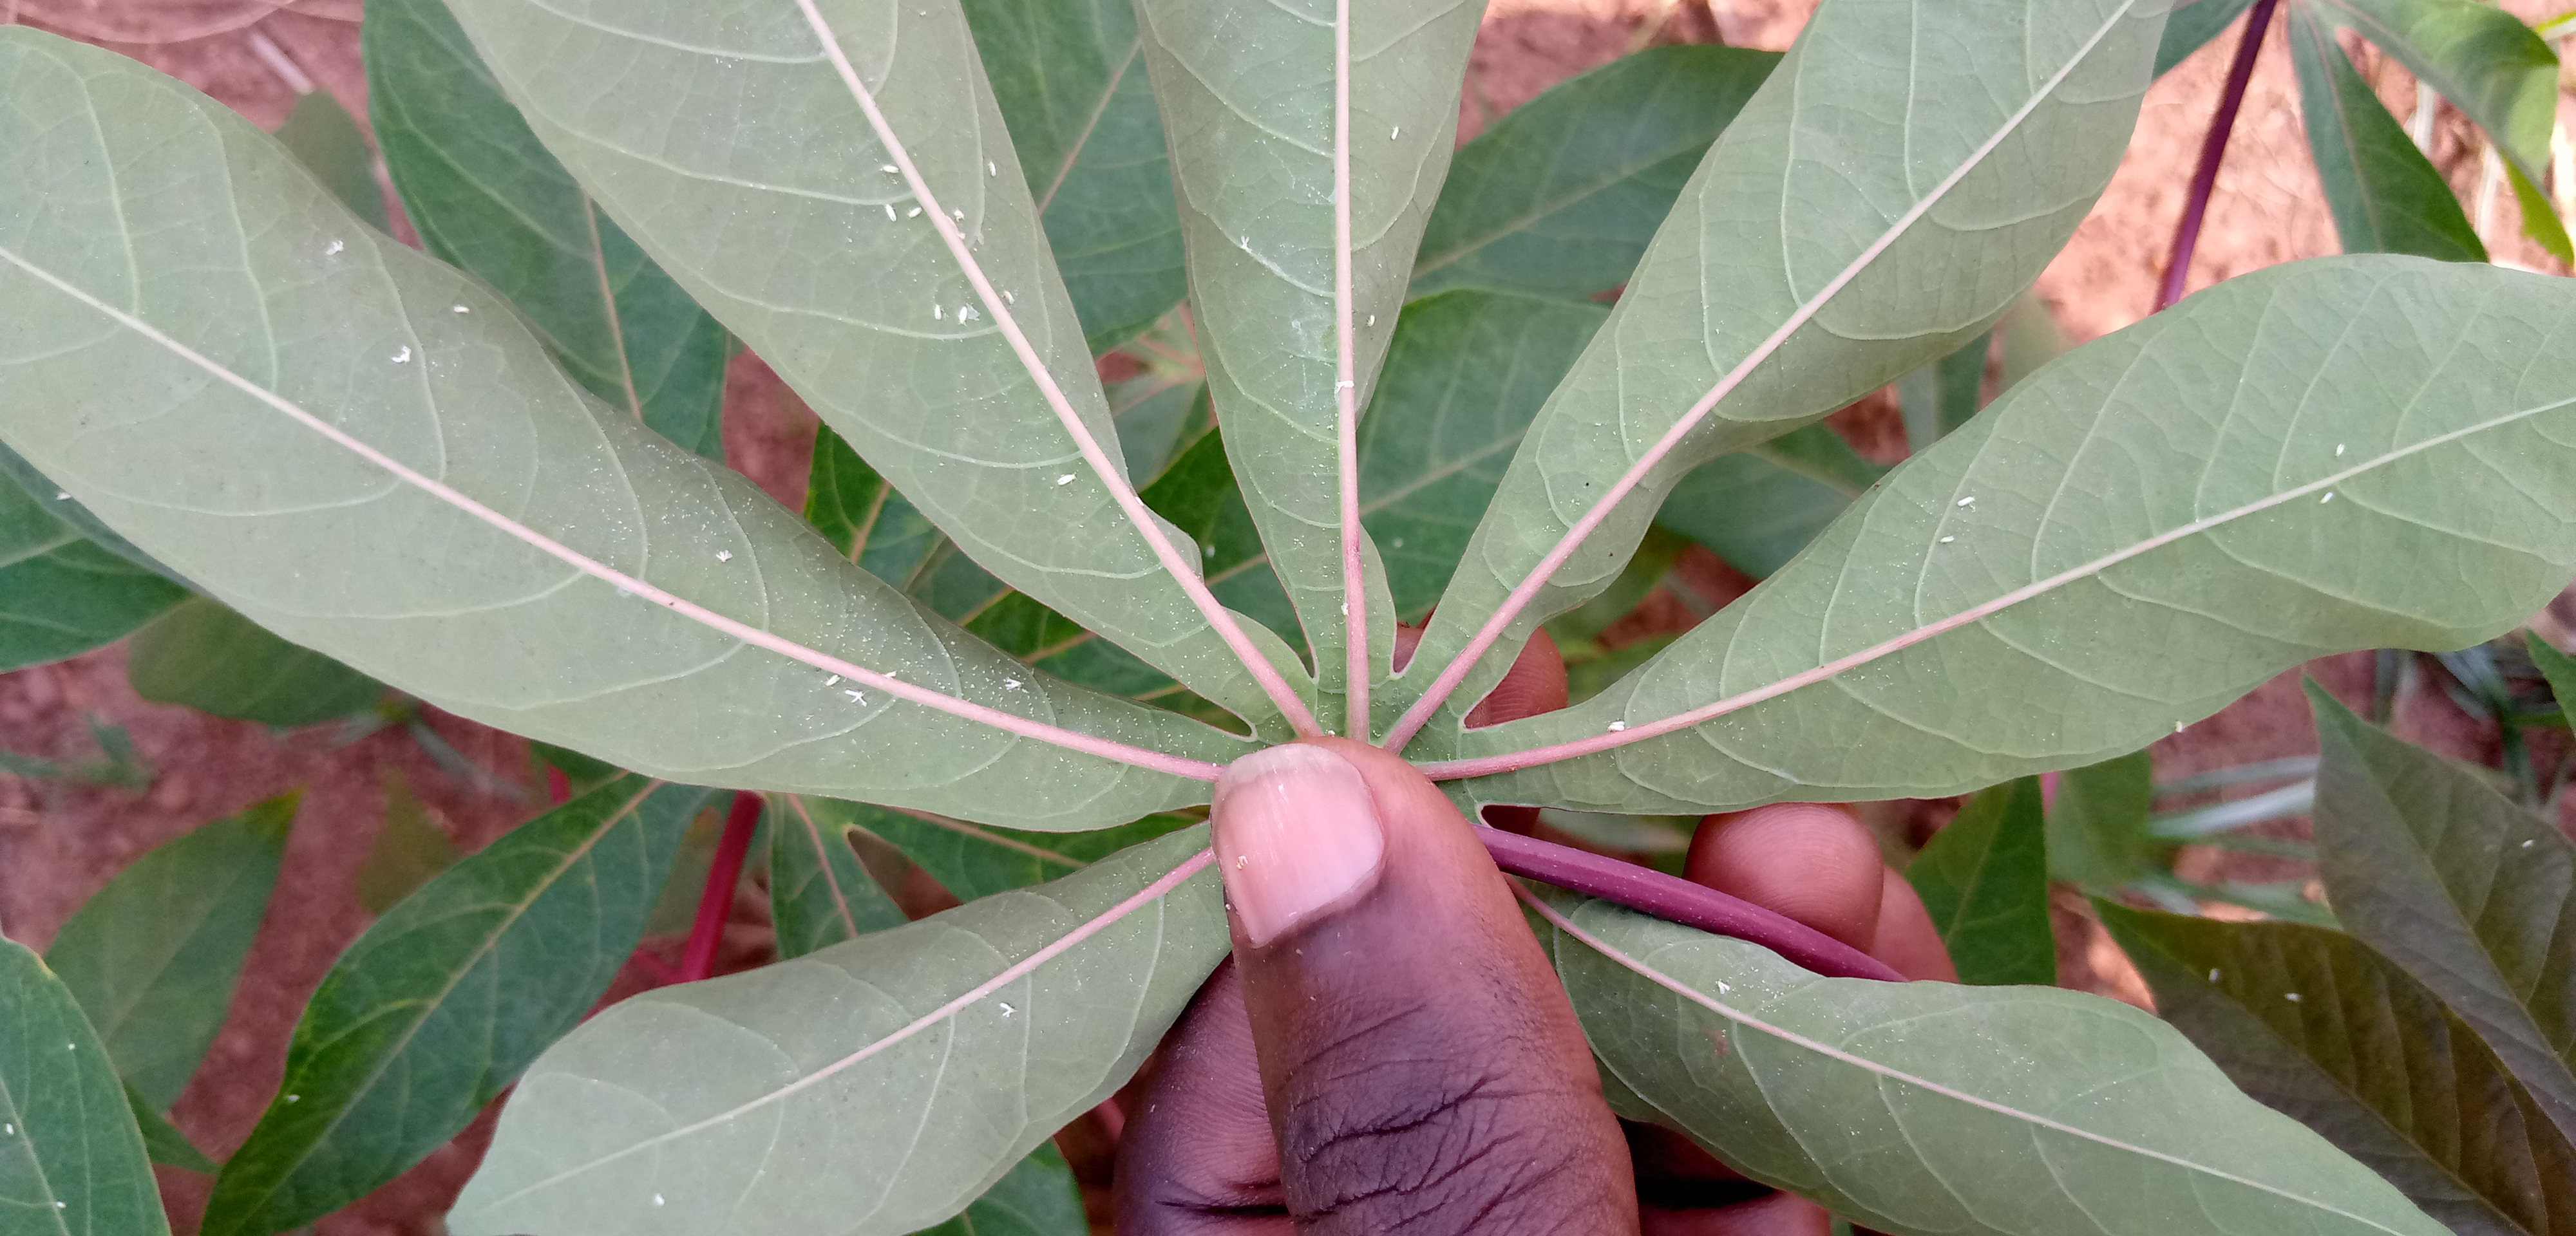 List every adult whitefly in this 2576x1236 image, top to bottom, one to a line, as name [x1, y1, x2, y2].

whitefly [1388, 124, 1403, 145]
whitefly [986, 157, 1002, 181]
whitefly [878, 161, 902, 177]
whitefly [883, 200, 900, 225]
whitefly [906, 203, 924, 223]
whitefly [1238, 230, 1256, 255]
whitefly [322, 236, 352, 259]
whitefly [1001, 287, 1017, 308]
whitefly [451, 301, 474, 317]
whitefly [932, 301, 945, 326]
whitefly [955, 302, 971, 330]
whitefly [1365, 312, 1378, 330]
whitefly [390, 339, 415, 366]
whitefly [2334, 439, 2347, 462]
whitefly [1055, 469, 1083, 489]
whitefly [2316, 488, 2337, 509]
whitefly [1955, 492, 1978, 510]
whitefly [1939, 530, 1960, 554]
whitefly [713, 547, 736, 565]
whitefly [824, 671, 844, 688]
whitefly [1005, 673, 1030, 697]
whitefly [842, 688, 869, 709]
whitefly [2172, 716, 2188, 738]
whitefly [1605, 717, 1626, 736]
whitefly [1713, 977, 1732, 997]
whitefly [996, 998, 1021, 1022]